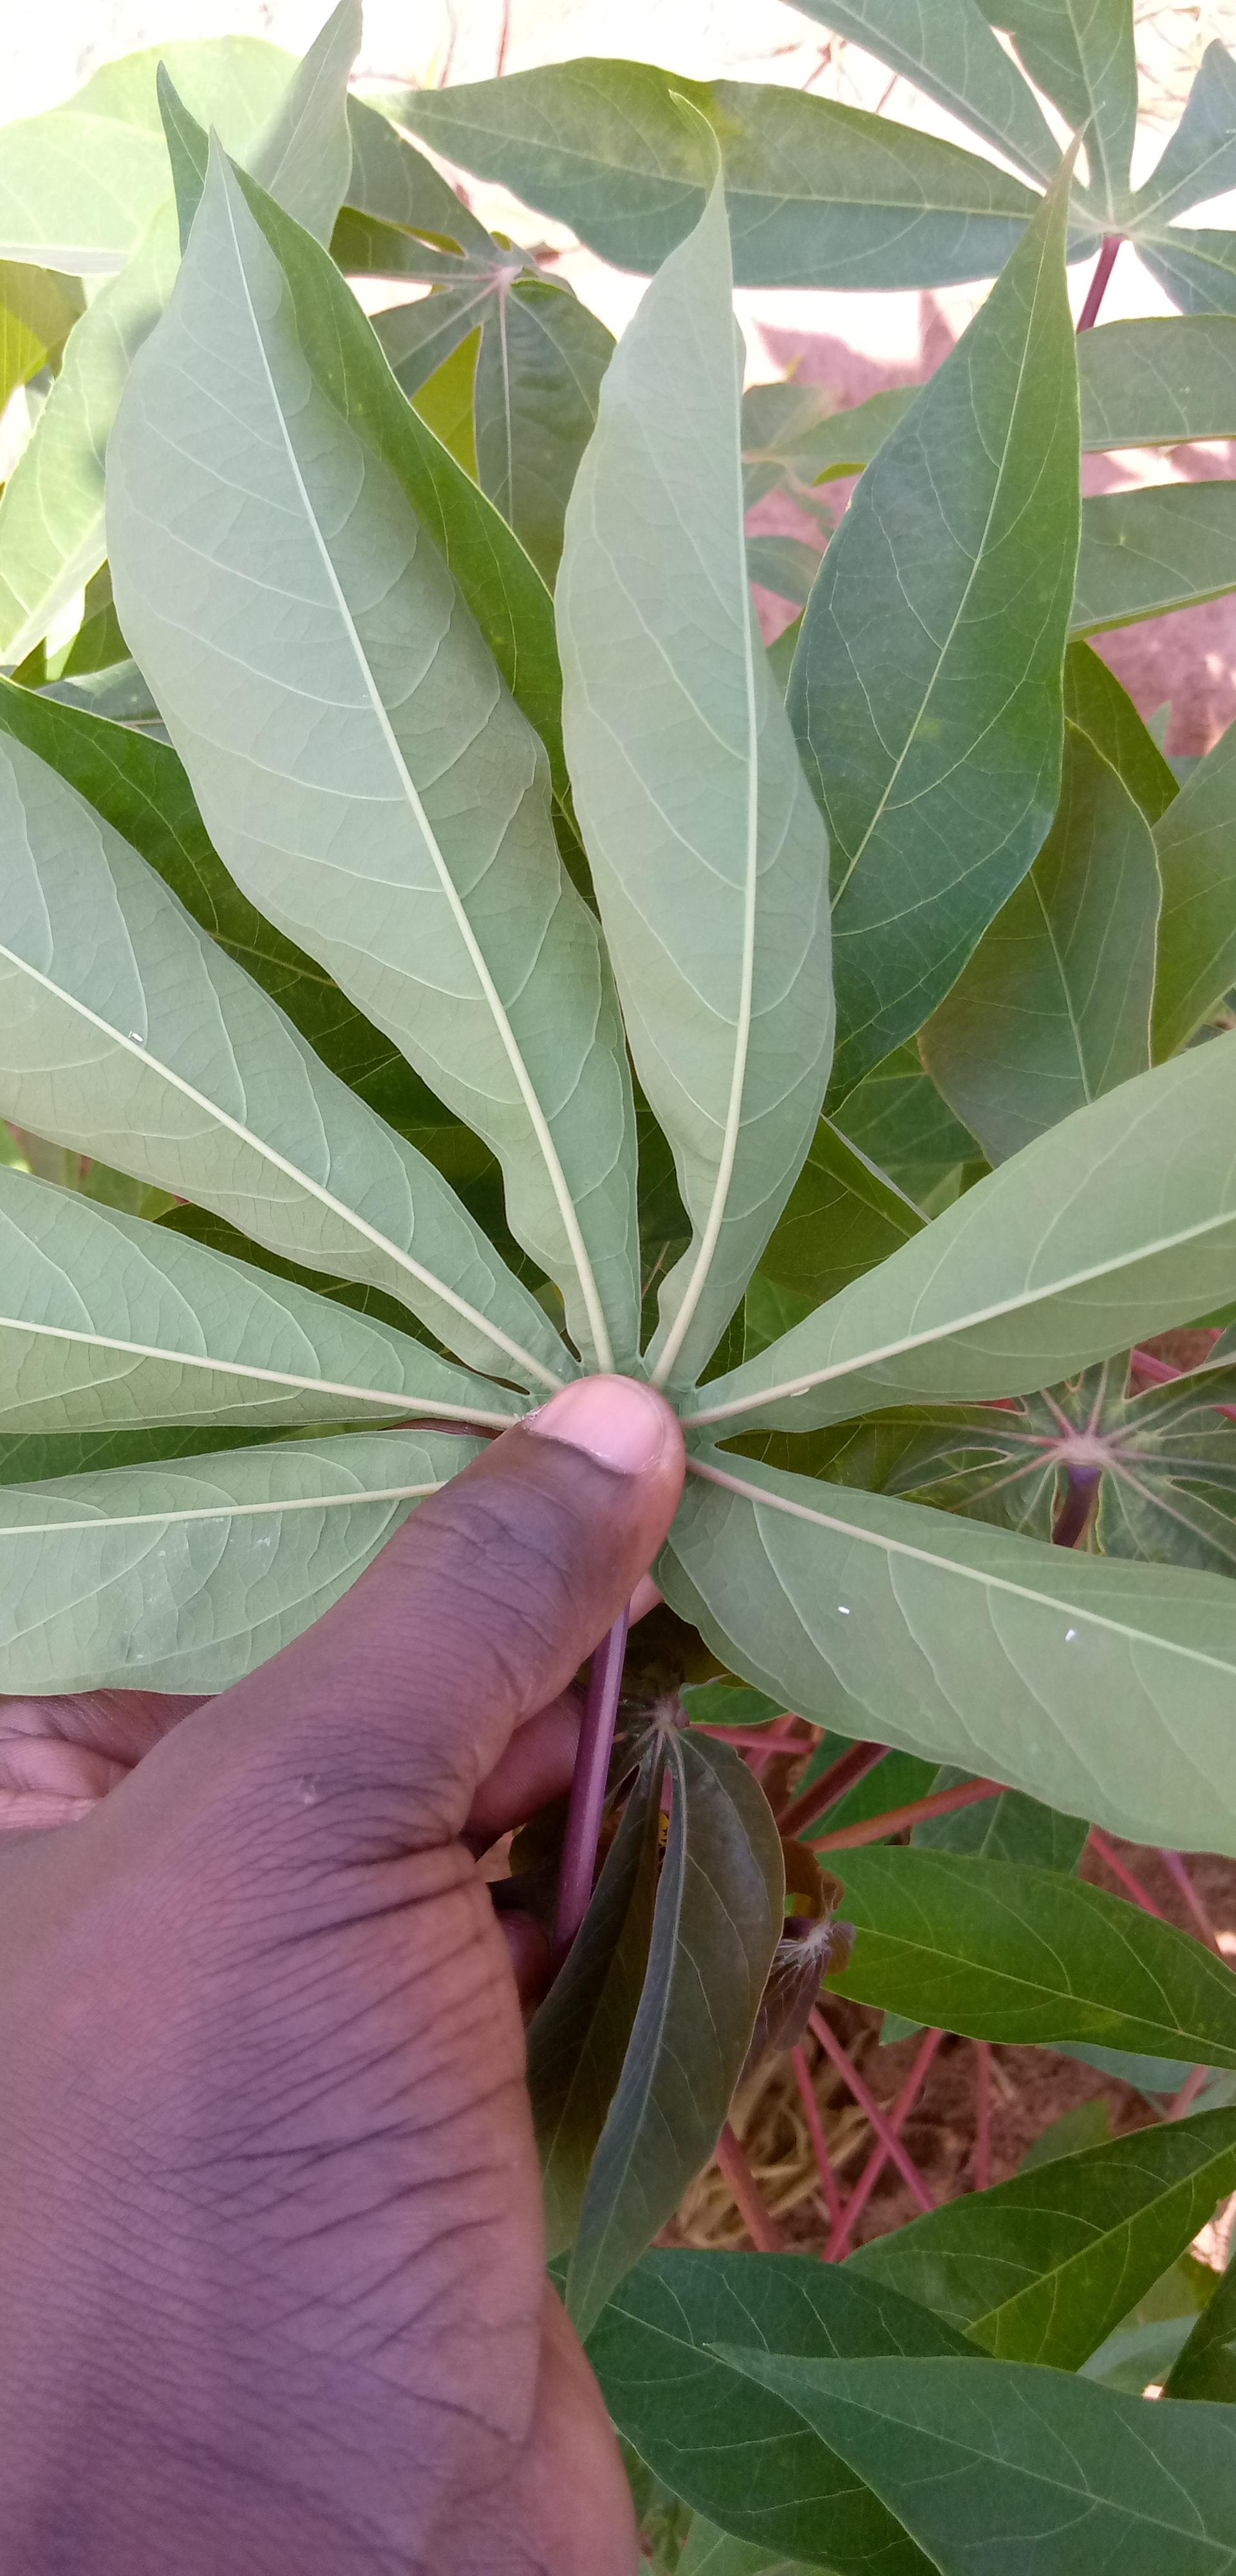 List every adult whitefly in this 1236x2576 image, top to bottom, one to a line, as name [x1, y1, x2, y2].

whitefly [128, 1029, 145, 1045]
whitefly [832, 1602, 854, 1618]
whitefly [1061, 1625, 1078, 1643]